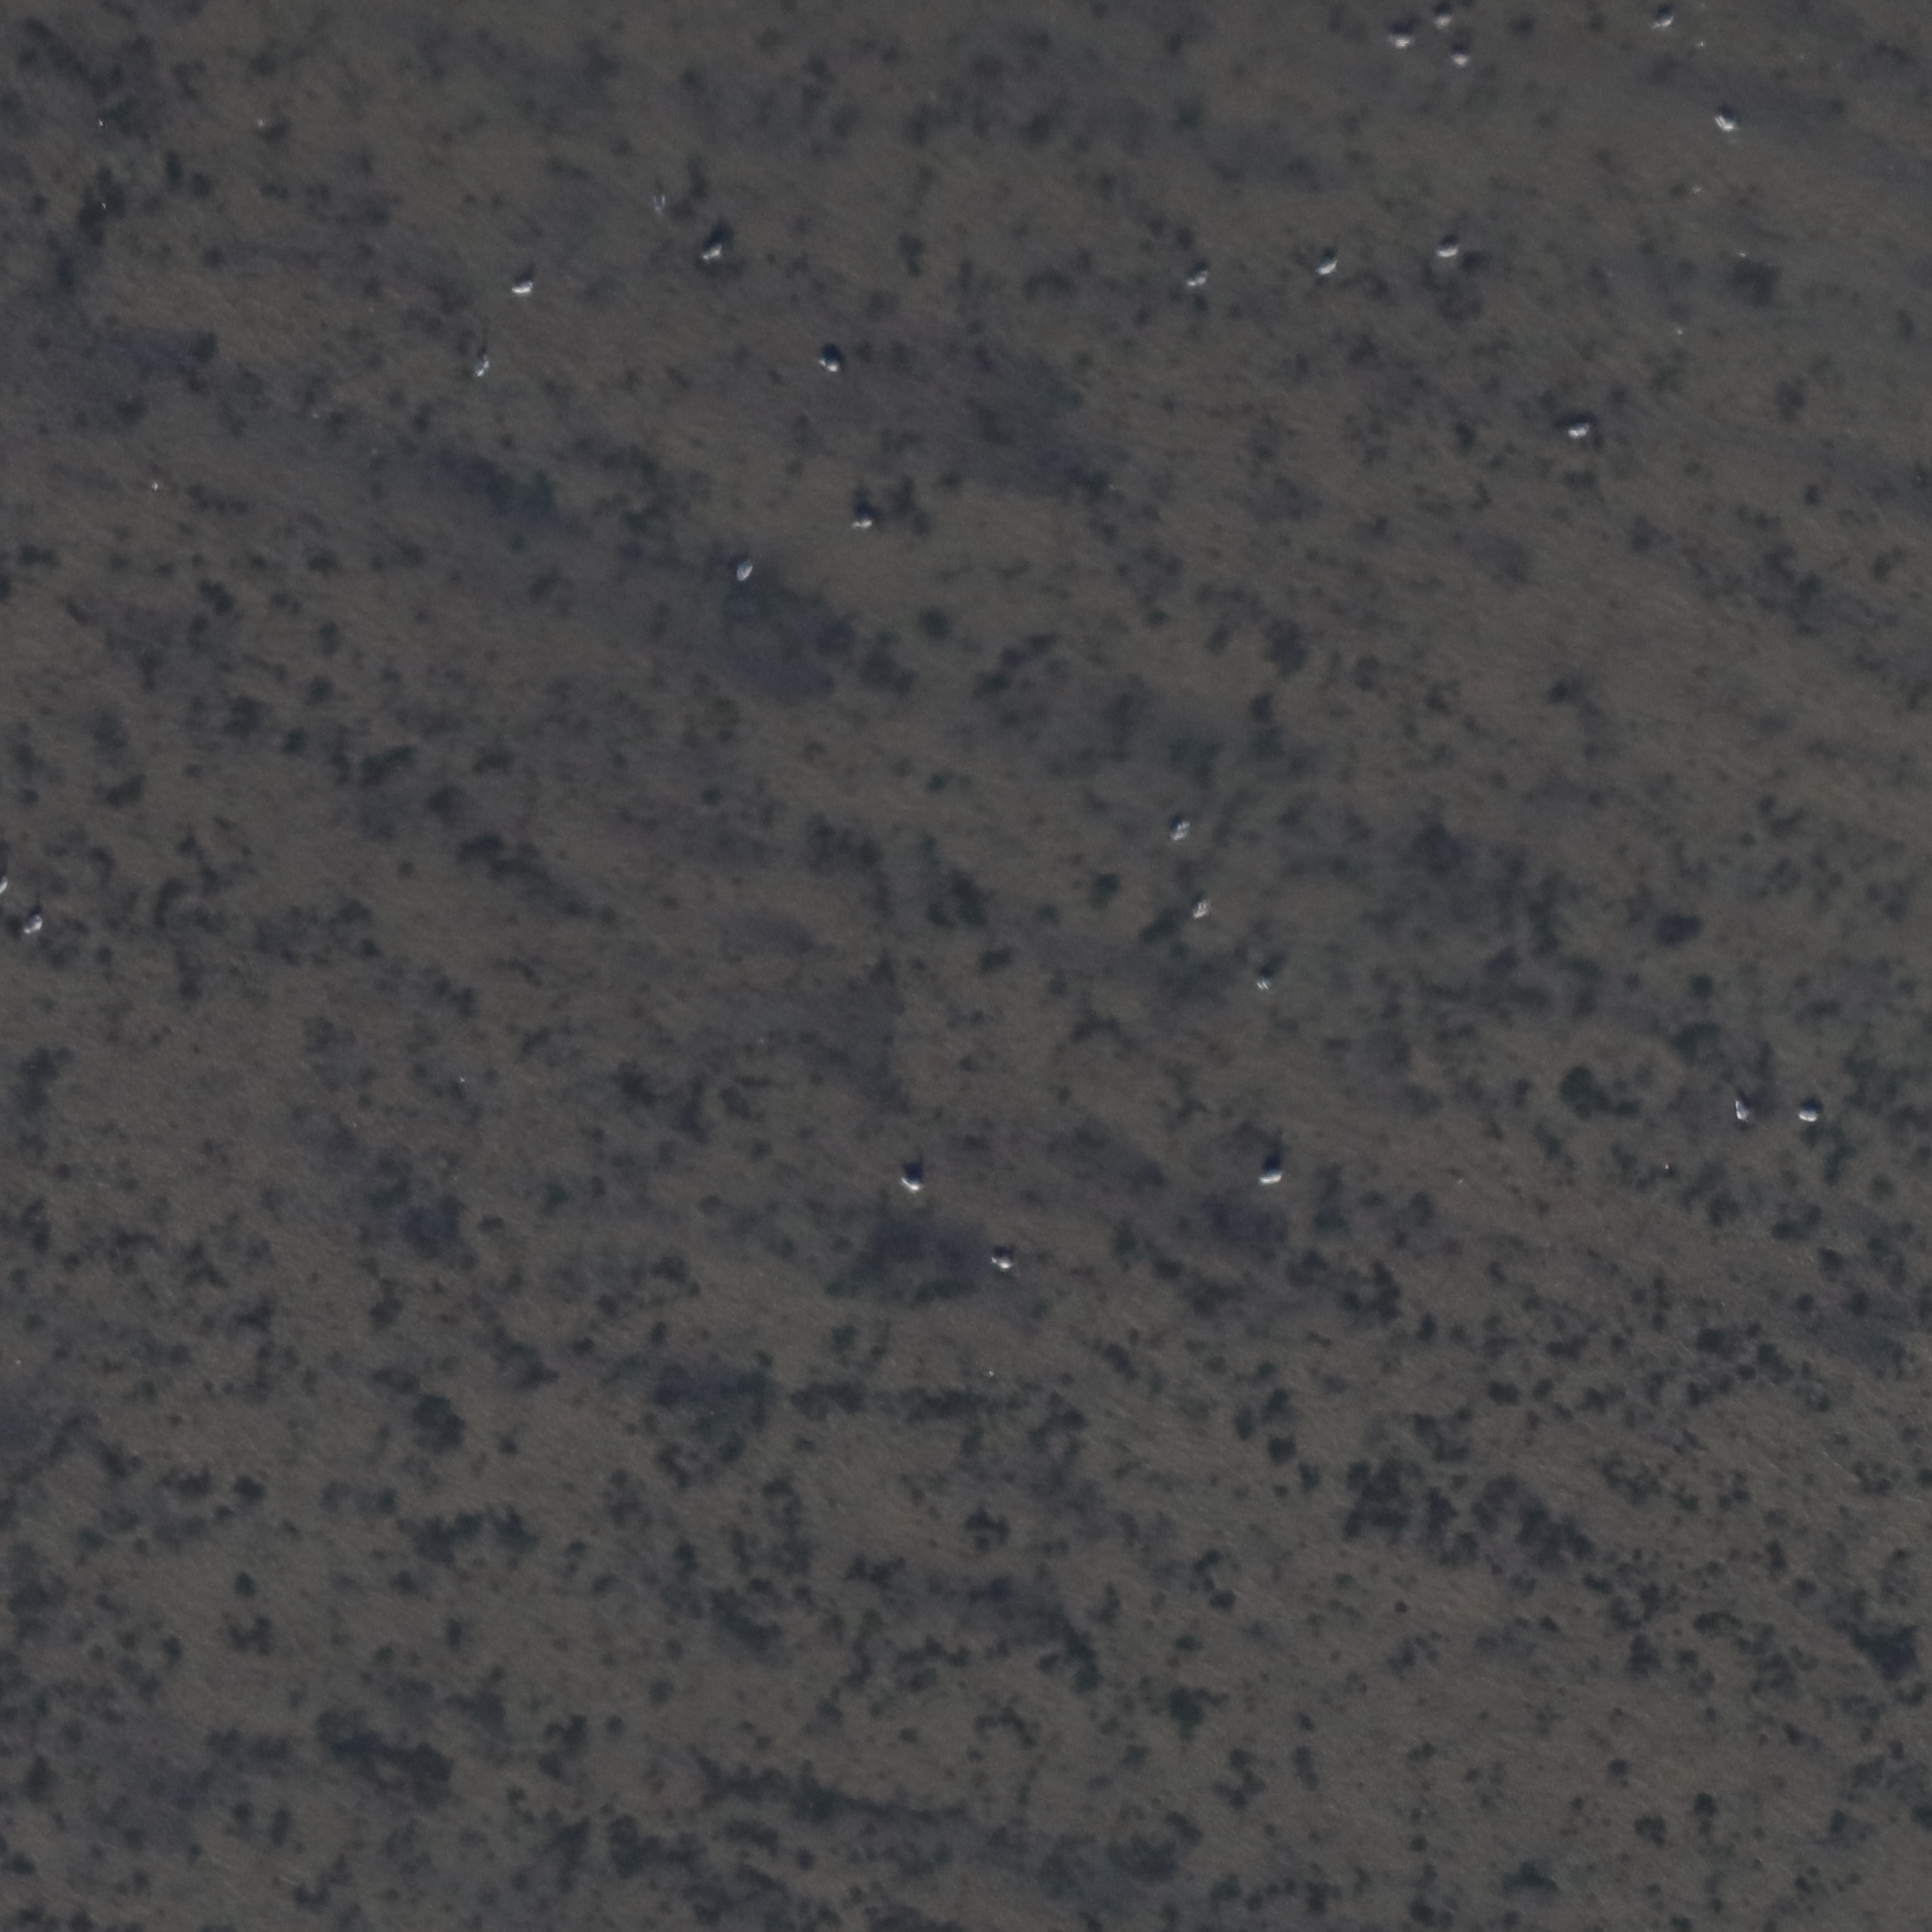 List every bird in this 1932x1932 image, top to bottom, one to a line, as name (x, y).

brant (1442, 19)
brant (1669, 20)
brant (1397, 38)
brant (1462, 57)
brant (1722, 118)
brant (657, 201)
brant (1447, 251)
brant (712, 252)
brant (1328, 265)
brant (1198, 277)
brant (521, 287)
brant (478, 362)
brant (831, 364)
brant (1579, 430)
brant (864, 522)
brant (744, 569)
brant (1179, 833)
brant (1201, 909)
brant (31, 924)
brant (1263, 981)
brant (1743, 1111)
brant (1809, 1115)
brant (1273, 1175)
brant (915, 1184)
brant (1004, 1261)